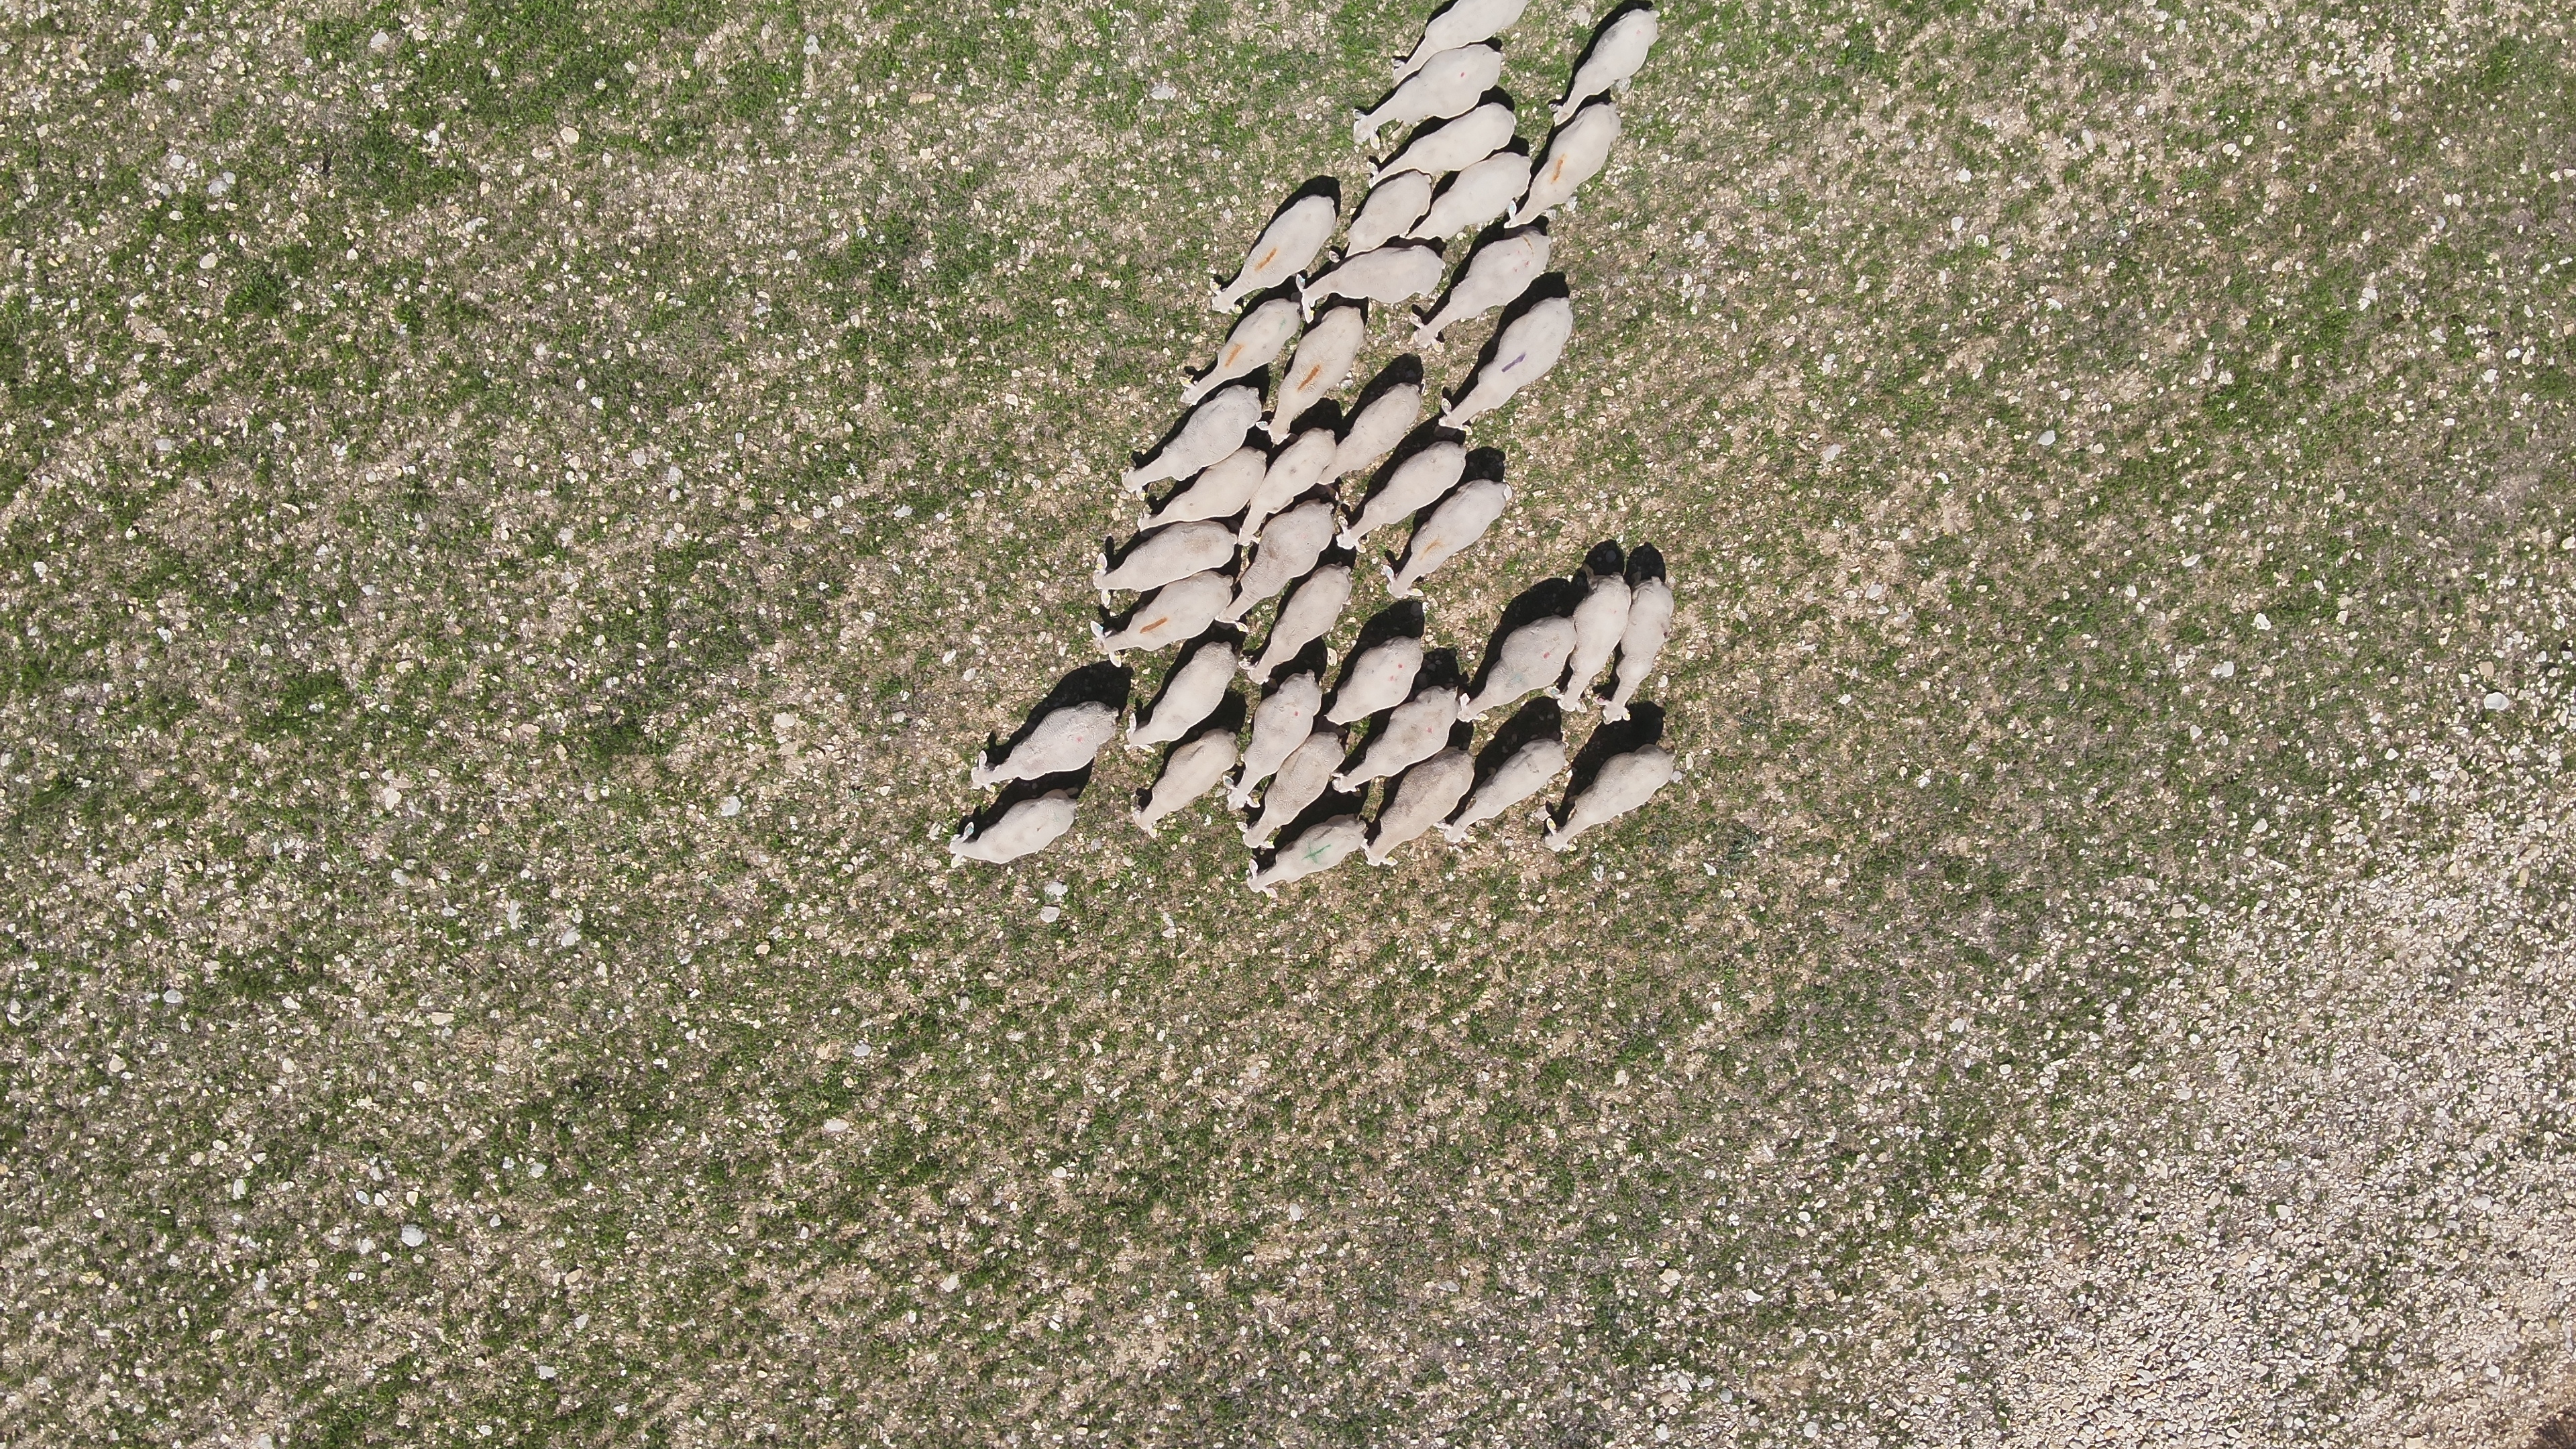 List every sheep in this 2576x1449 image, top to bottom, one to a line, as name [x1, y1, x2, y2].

sheep [1389, 0, 1536, 90]
sheep [1550, 5, 1662, 127]
sheep [1348, 45, 1511, 151]
sheep [1507, 102, 1625, 227]
sheep [1367, 102, 1518, 190]
sheep [1405, 150, 1535, 244]
sheep [1328, 170, 1432, 270]
sheep [1207, 193, 1340, 313]
sheep [1407, 228, 1553, 353]
sheep [1293, 244, 1449, 322]
sheep [1435, 297, 1578, 431]
sheep [1177, 299, 1303, 406]
sheep [1257, 305, 1364, 447]
sheep [1313, 382, 1423, 500]
sheep [1121, 385, 1262, 502]
sheep [1234, 427, 1341, 545]
sheep [1333, 441, 1467, 553]
sheep [1138, 445, 1267, 538]
sheep [1381, 478, 1513, 599]
sheep [1210, 498, 1336, 634]
sheep [1092, 520, 1239, 607]
sheep [1238, 561, 1352, 687]
sheep [1090, 572, 1234, 667]
sheep [1593, 576, 1675, 725]
sheep [1550, 577, 1632, 713]
sheep [1457, 615, 1578, 724]
sheep [1313, 635, 1424, 732]
sheep [1126, 642, 1241, 753]
sheep [1222, 668, 1323, 812]
sheep [1329, 685, 1461, 798]
sheep [968, 702, 1122, 792]
sheep [1130, 729, 1244, 839]
sheep [1236, 731, 1346, 850]
sheep [1438, 737, 1574, 844]
sheep [1538, 746, 1682, 851]
sheep [1358, 750, 1477, 869]
sheep [948, 789, 1078, 870]
sheep [1246, 813, 1367, 898]